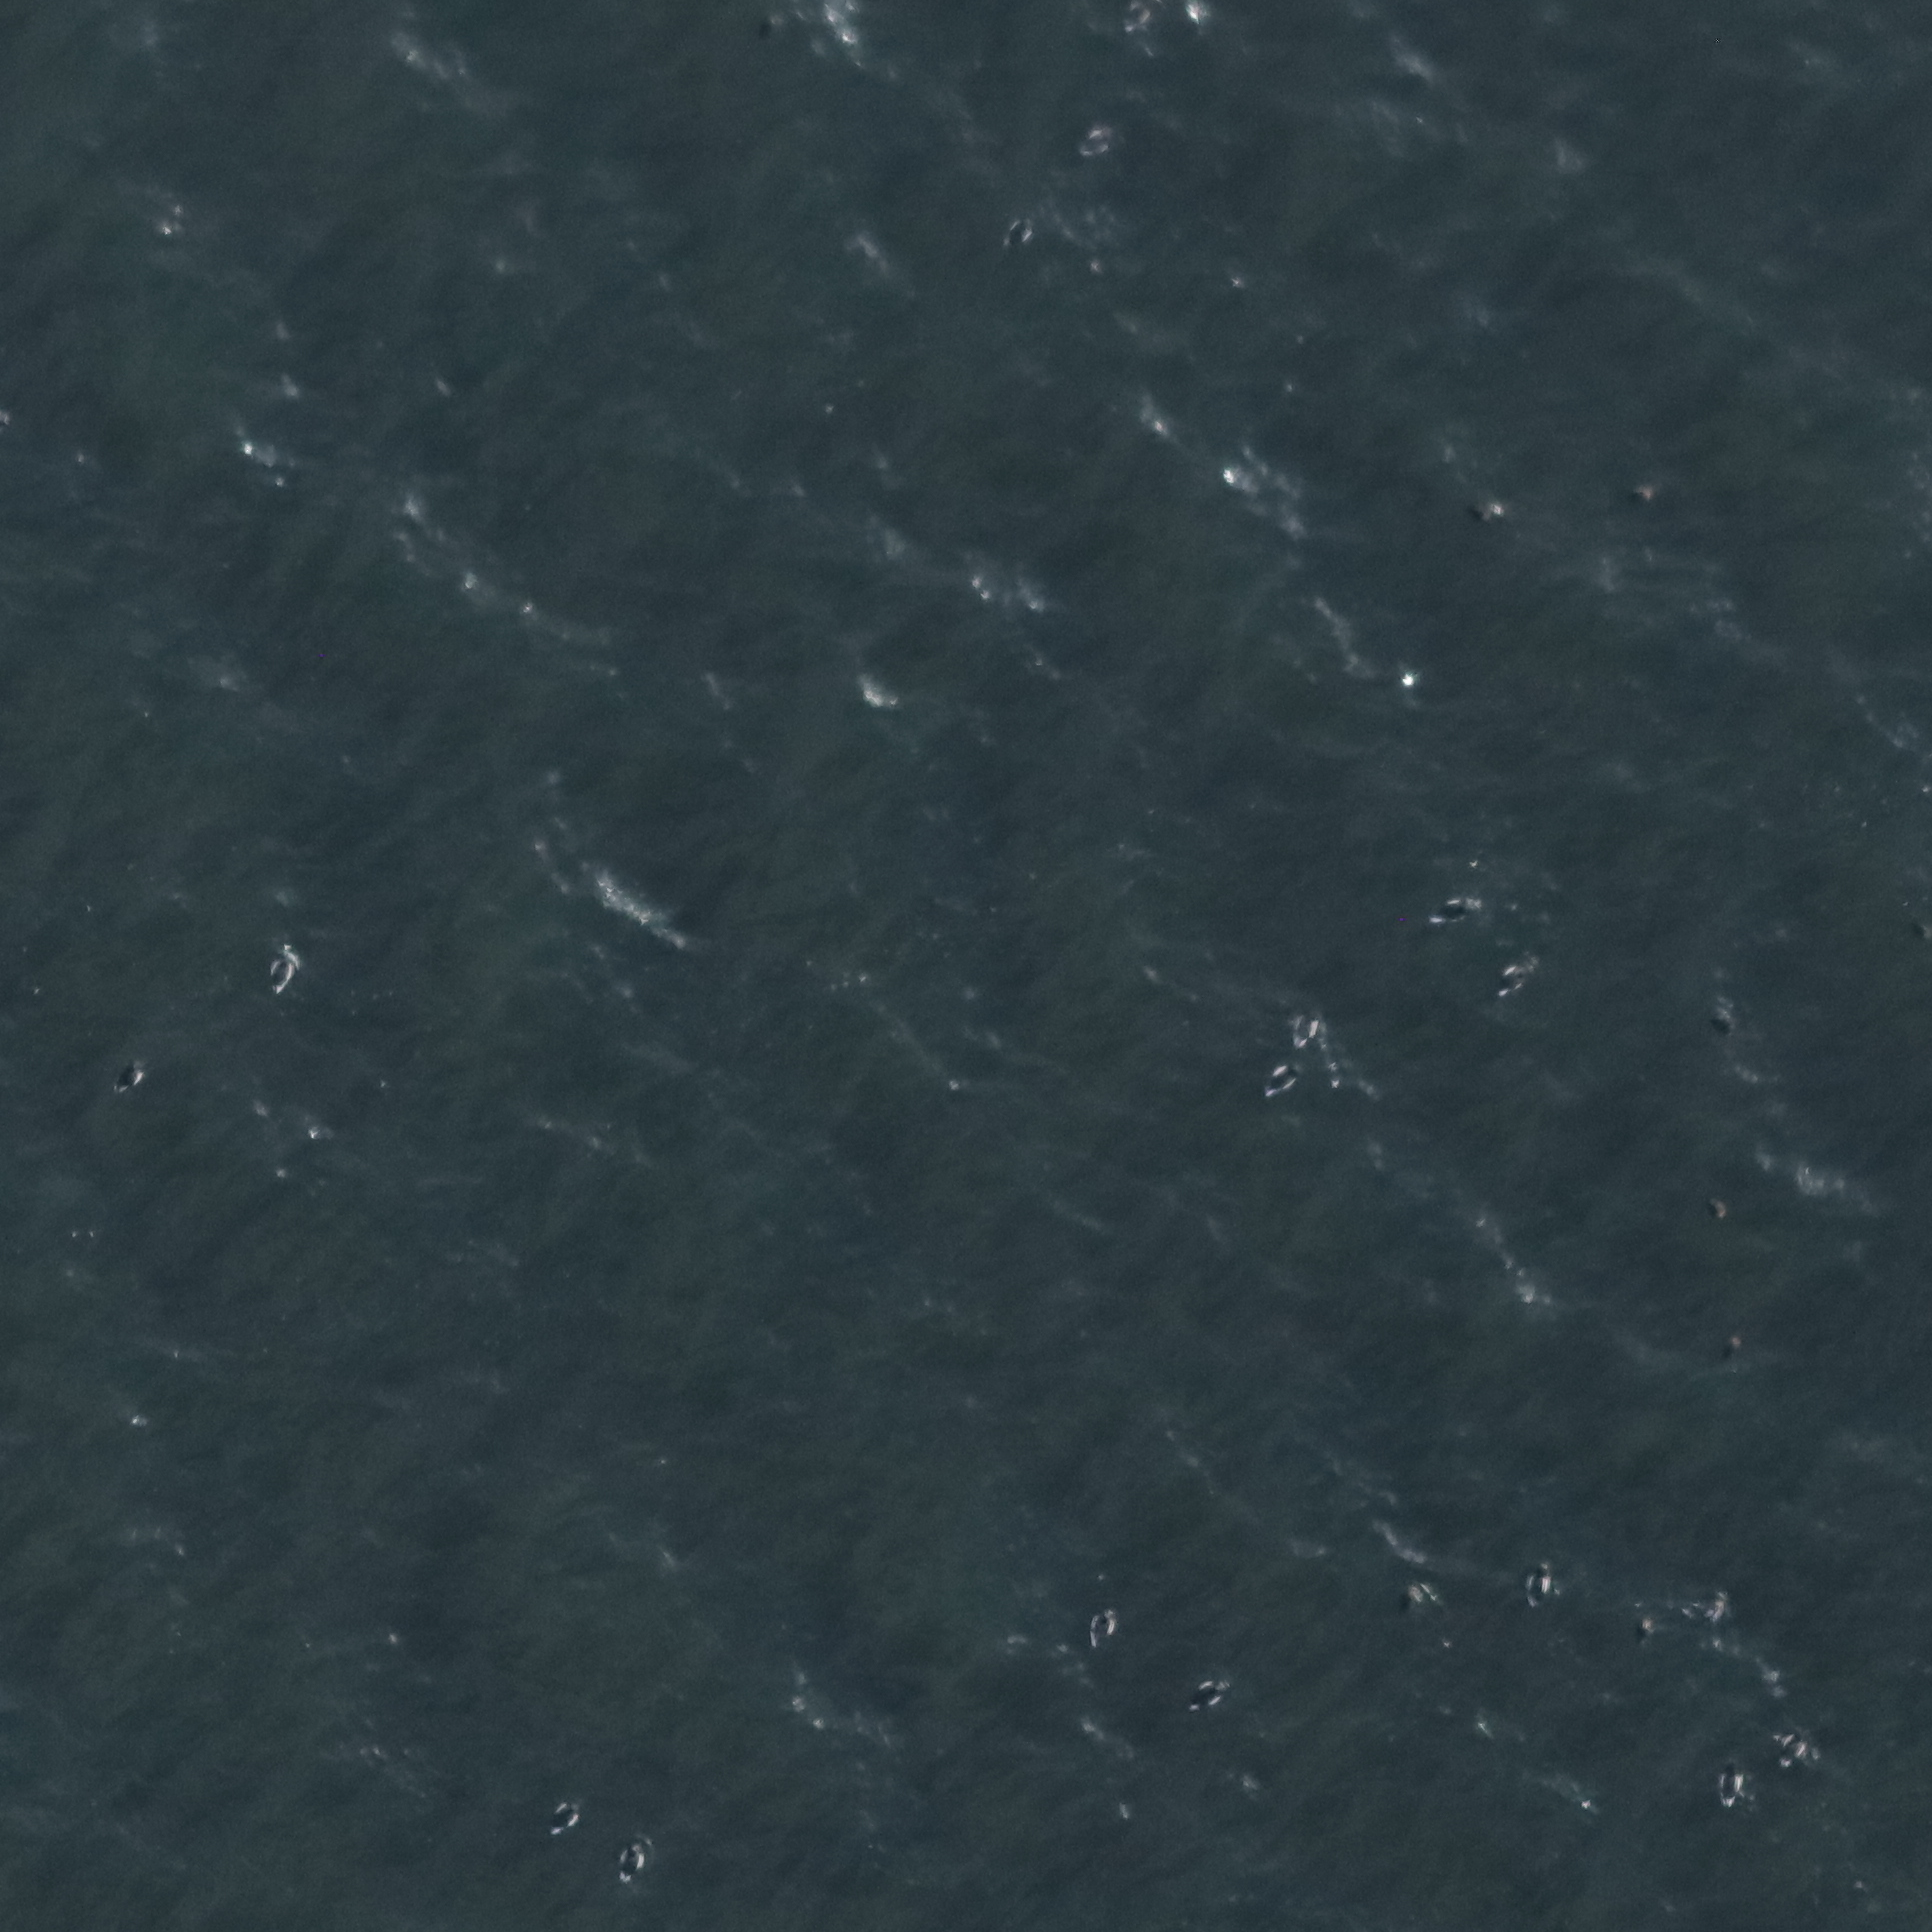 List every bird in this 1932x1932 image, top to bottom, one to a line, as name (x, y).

brant (1140, 12)
other bird (772, 27)
brant (1101, 143)
brant (1017, 230)
other bird (1641, 496)
other bird (1488, 512)
brant (1454, 915)
other bird (1919, 929)
brant (282, 970)
brant (1511, 982)
other bird (1721, 1022)
brant (1306, 1029)
brant (129, 1073)
brant (1283, 1080)
other bird (1717, 1206)
other bird (1735, 1343)
brant (1539, 1584)
other bird (1410, 1599)
other bird (1711, 1608)
brant (1101, 1627)
other bird (1645, 1629)
brant (1206, 1695)
brant (1795, 1749)
brant (1731, 1786)
brant (563, 1818)
brant (633, 1860)